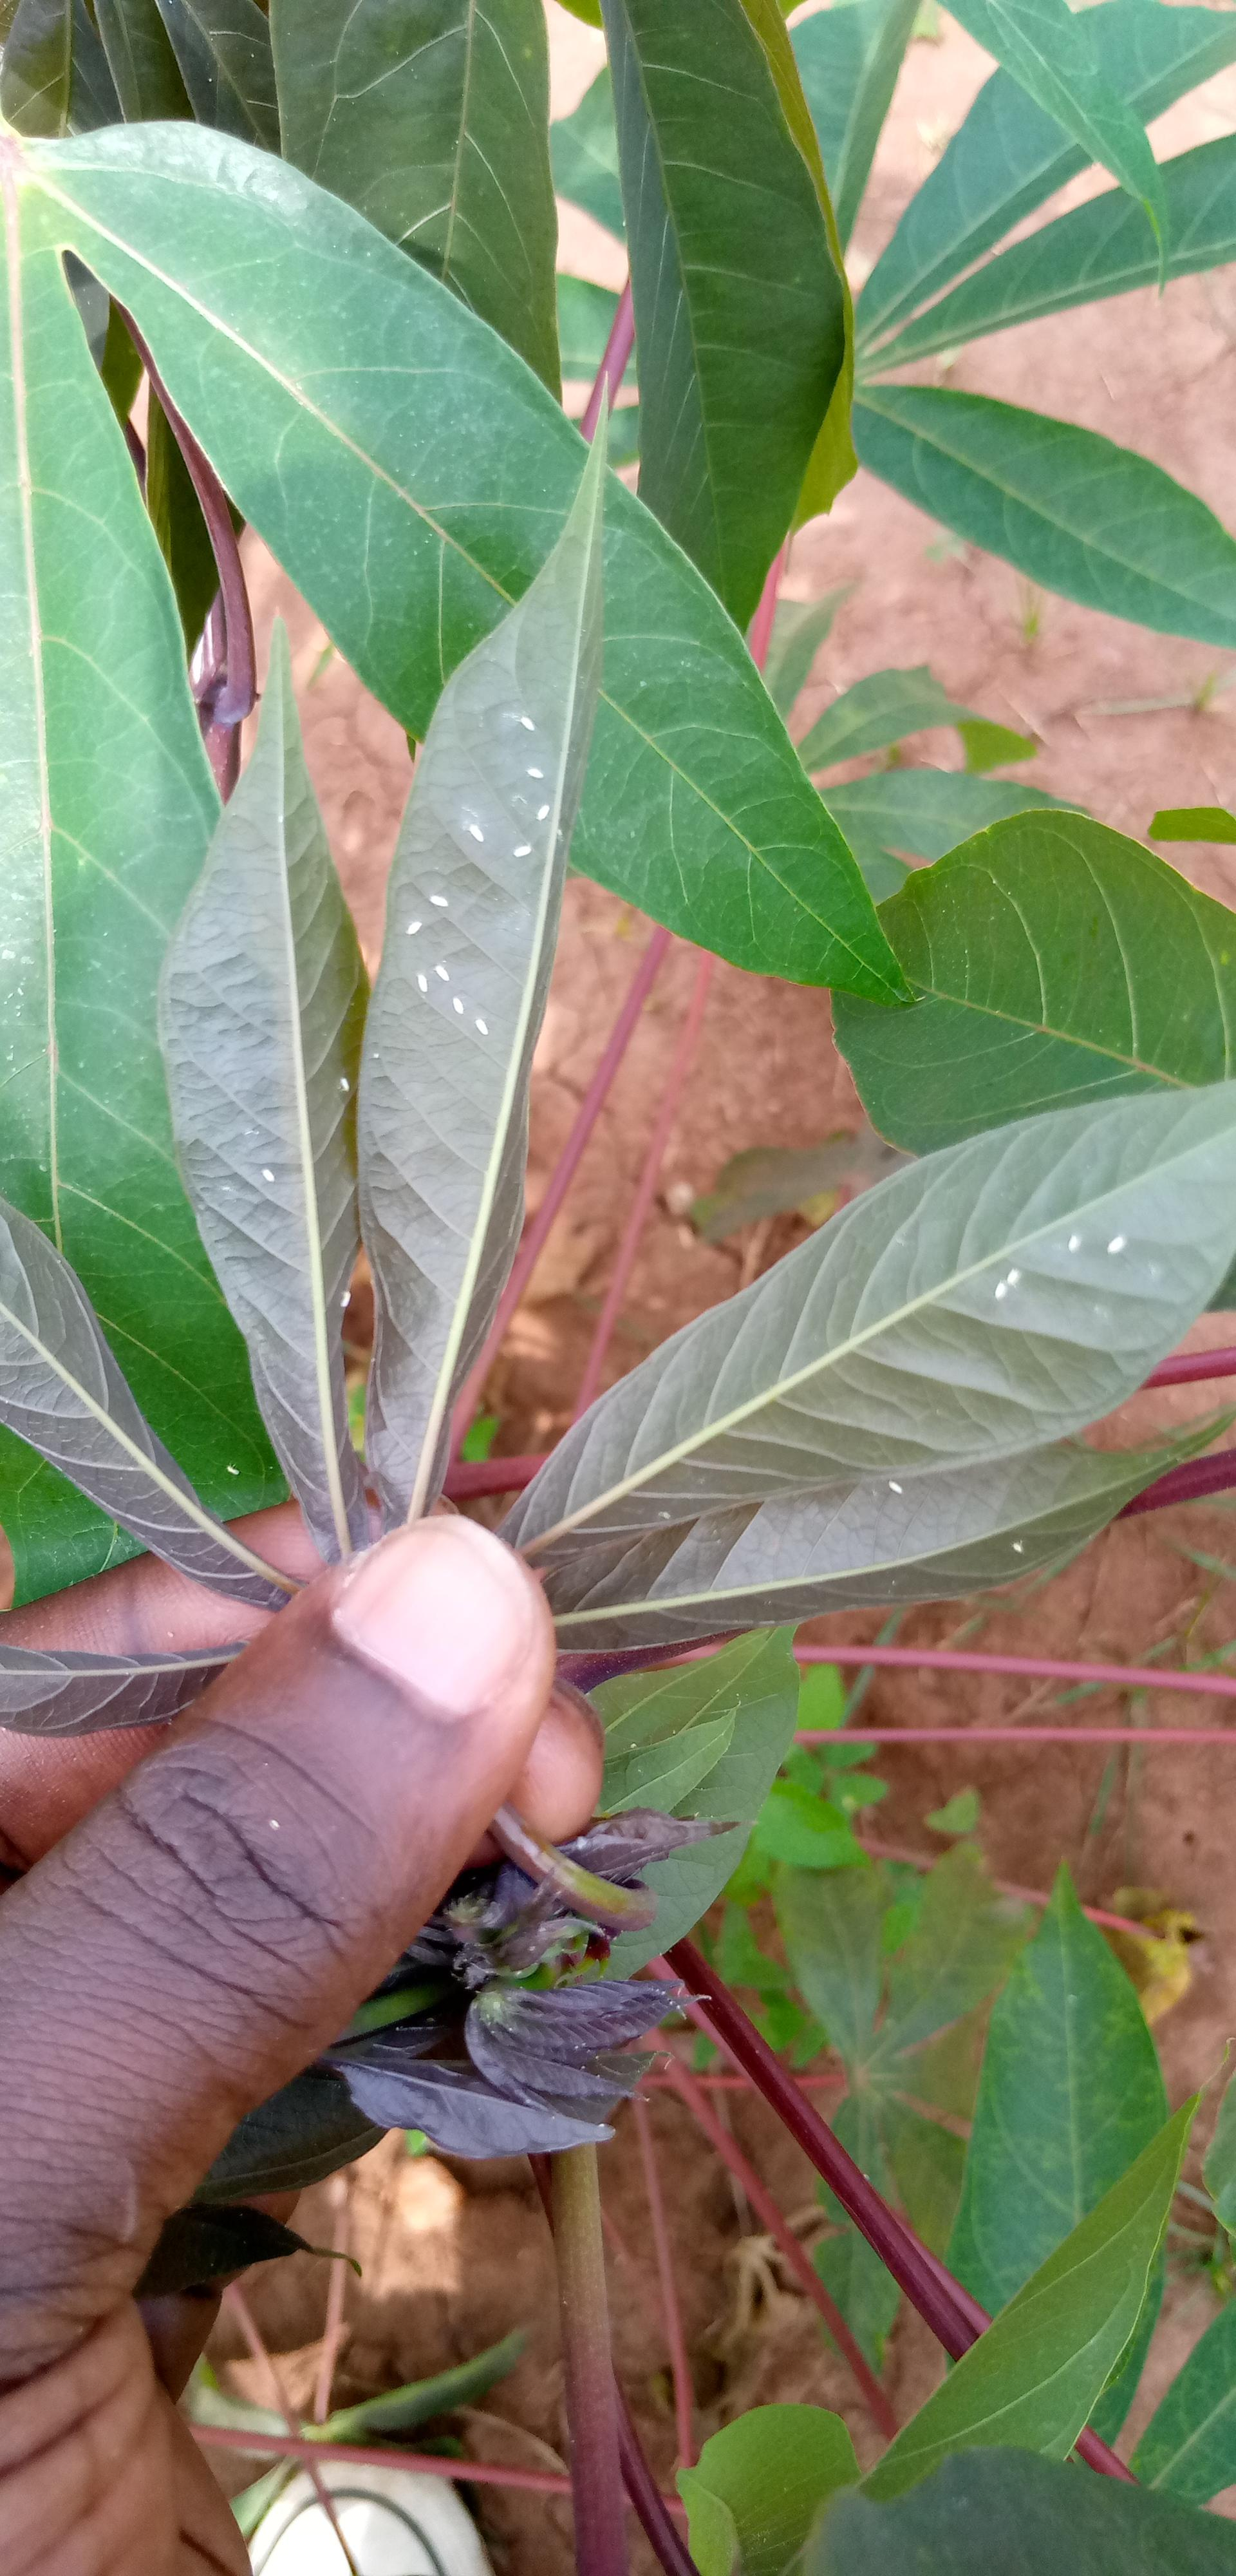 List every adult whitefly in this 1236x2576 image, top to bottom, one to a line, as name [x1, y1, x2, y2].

whitefly [516, 714, 539, 735]
whitefly [525, 765, 549, 782]
whitefly [534, 803, 556, 826]
whitefly [467, 822, 488, 846]
whitefly [512, 843, 536, 861]
whitefly [427, 894, 451, 911]
whitefly [403, 918, 424, 937]
whitefly [433, 962, 453, 985]
whitefly [415, 971, 431, 995]
whitefly [451, 995, 467, 1018]
whitefly [474, 1017, 492, 1039]
whitefly [337, 1075, 355, 1096]
whitefly [257, 1166, 279, 1185]
whitefly [1065, 1232, 1081, 1257]
whitefly [1104, 1233, 1127, 1258]
whitefly [1004, 1265, 1023, 1287]
whitefly [991, 1278, 1007, 1302]
whitefly [338, 1288, 356, 1312]
whitefly [225, 1461, 242, 1479]
whitefly [886, 1477, 906, 1497]
whitefly [1008, 1539, 1026, 1557]